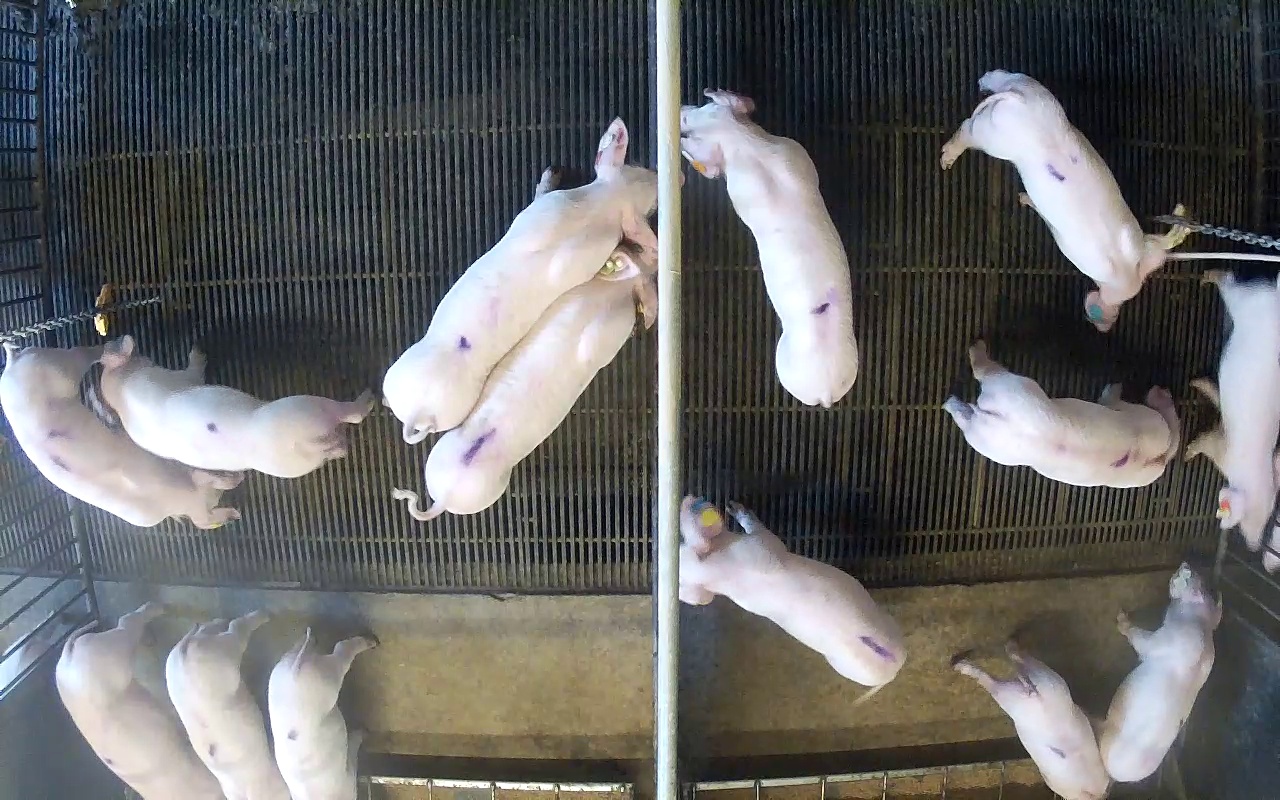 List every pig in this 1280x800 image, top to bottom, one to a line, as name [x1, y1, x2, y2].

pig [944, 71, 1168, 331]
pig [681, 90, 859, 406]
pig [382, 116, 685, 444]
pig [392, 244, 658, 522]
pig [1186, 267, 1279, 550]
pig [98, 336, 372, 477]
pig [941, 339, 1179, 490]
pig [0, 342, 244, 529]
pig [678, 496, 907, 702]
pig [1083, 560, 1223, 781]
pig [55, 599, 225, 799]
pig [167, 609, 291, 799]
pig [269, 627, 379, 799]
pig [952, 636, 1106, 799]